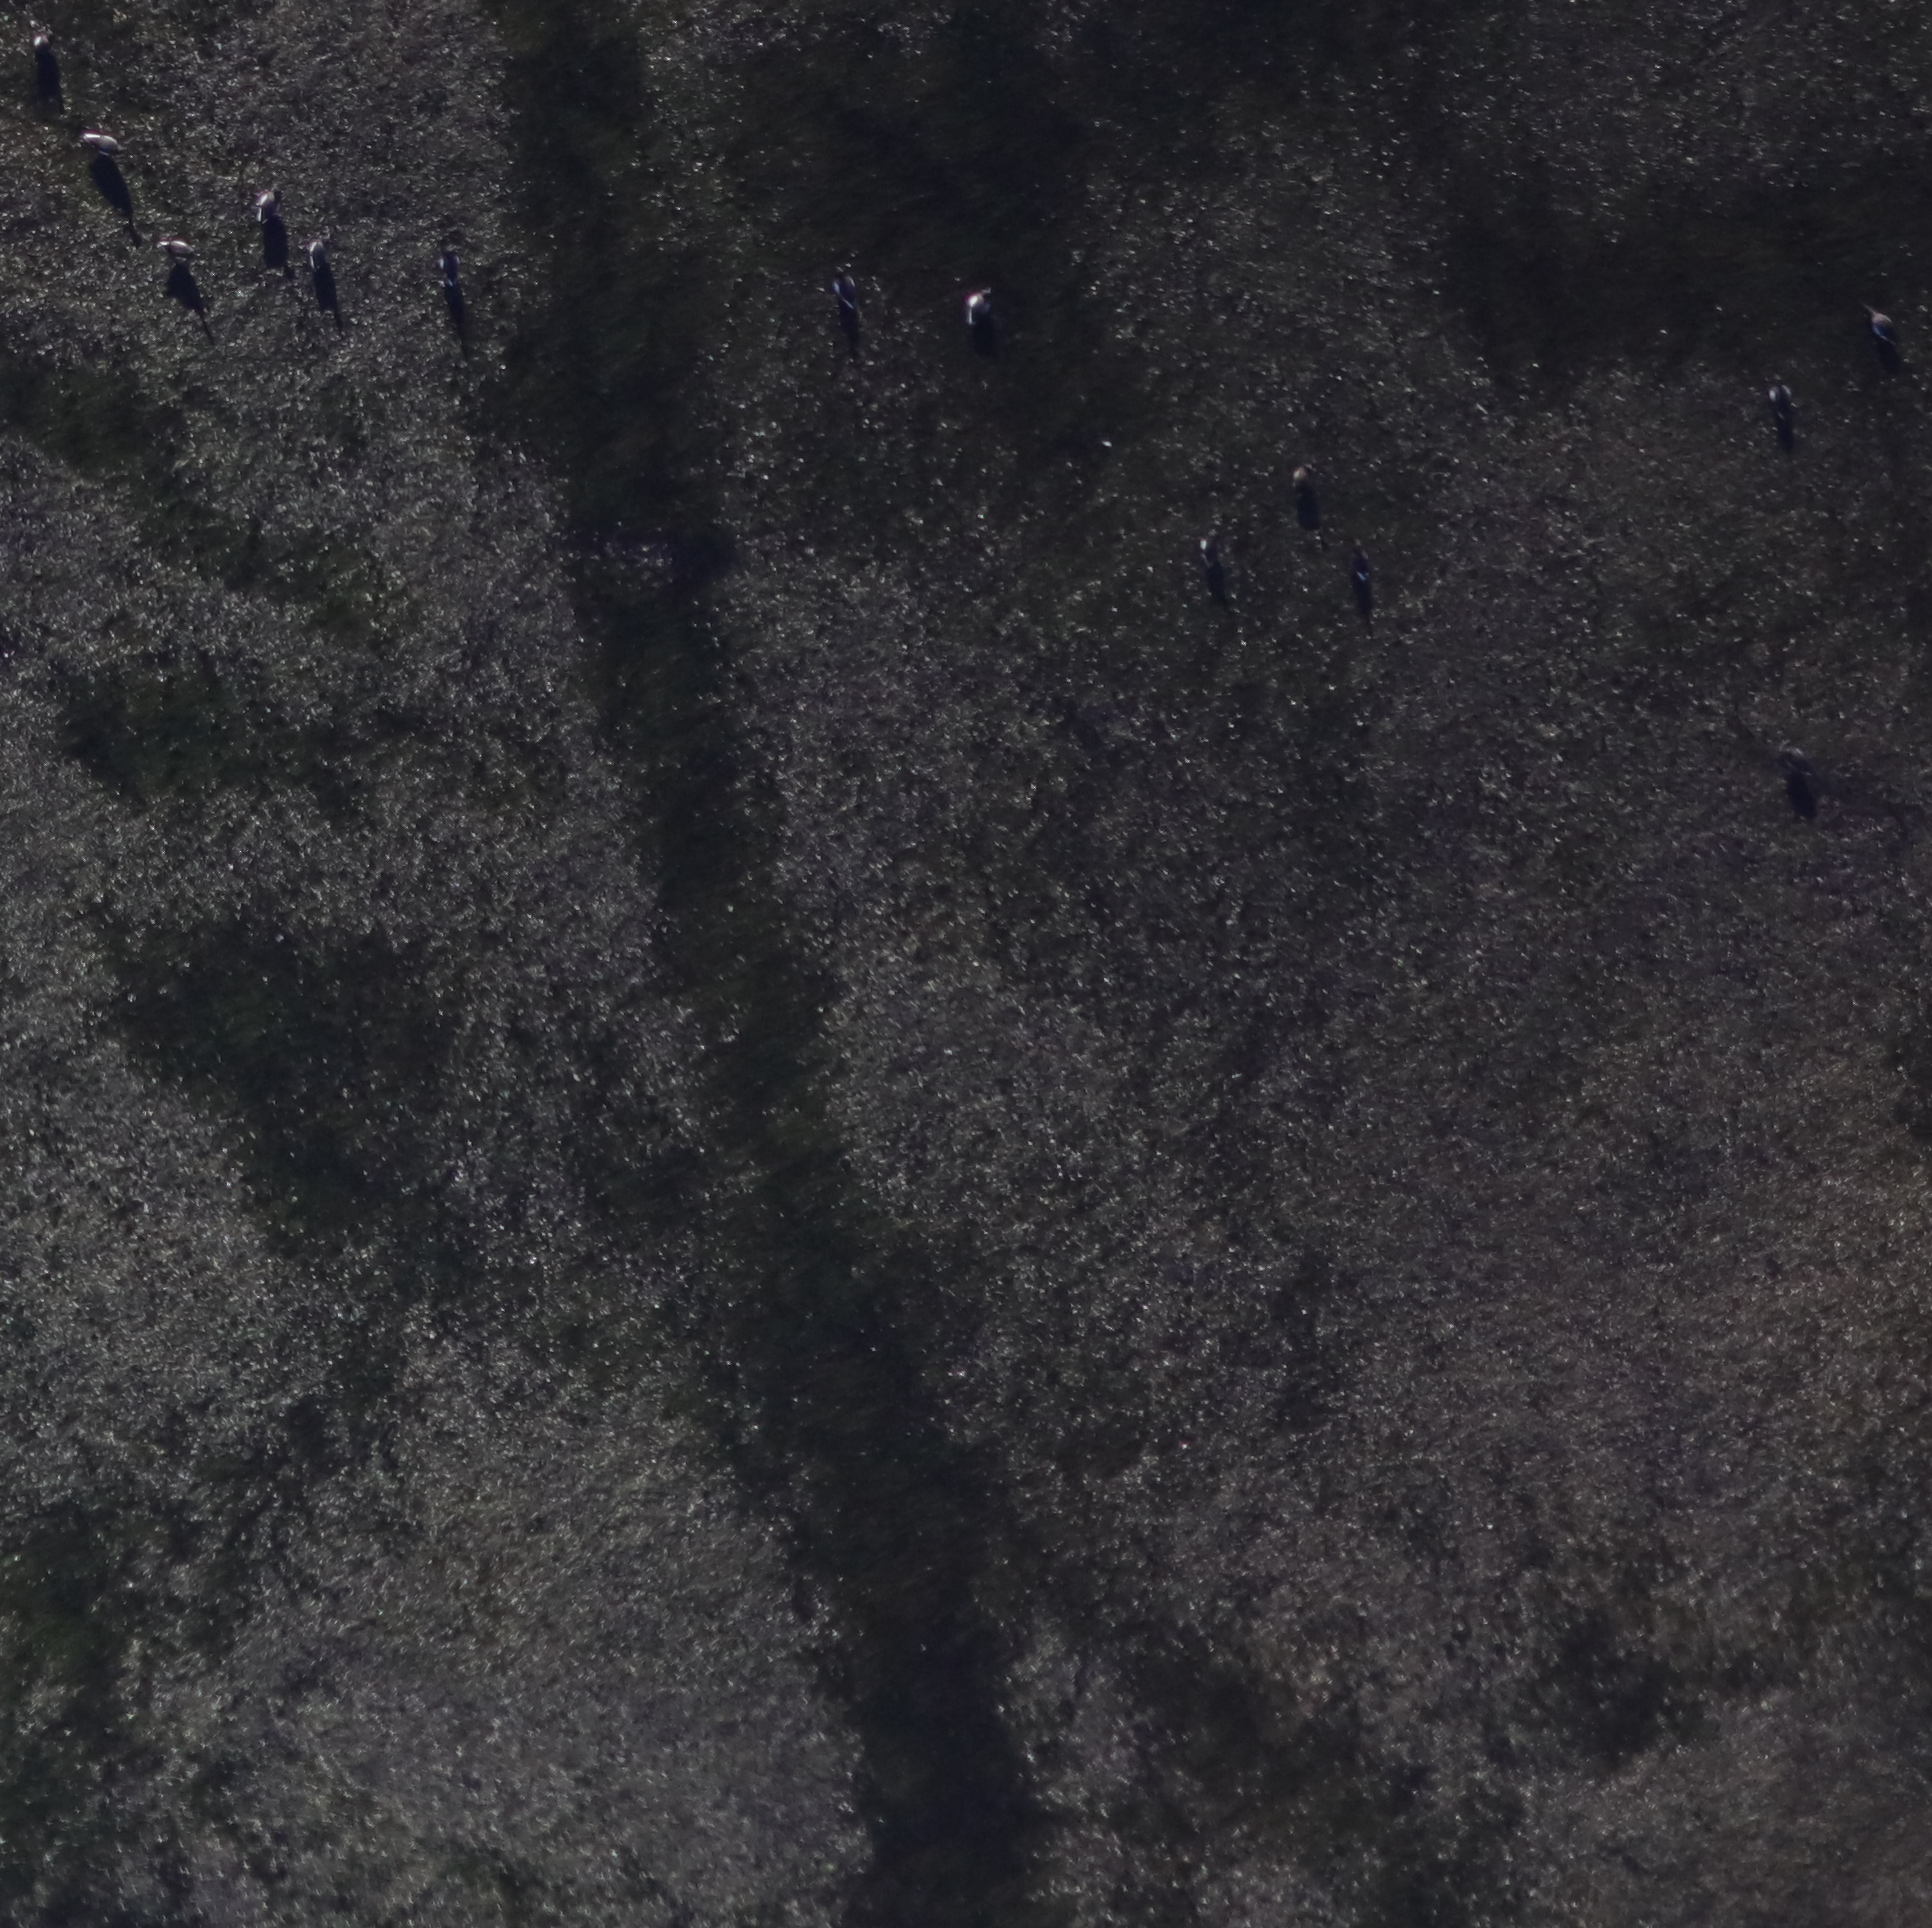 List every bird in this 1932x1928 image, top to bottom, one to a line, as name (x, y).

brant (41, 40)
brant (104, 145)
brant (264, 203)
brant (173, 251)
brant (314, 254)
brant (450, 269)
brant (845, 284)
brant (980, 306)
brant (1885, 327)
brant (1784, 396)
brant (1298, 481)
brant (1209, 551)
brant (1365, 568)
brant (1795, 761)